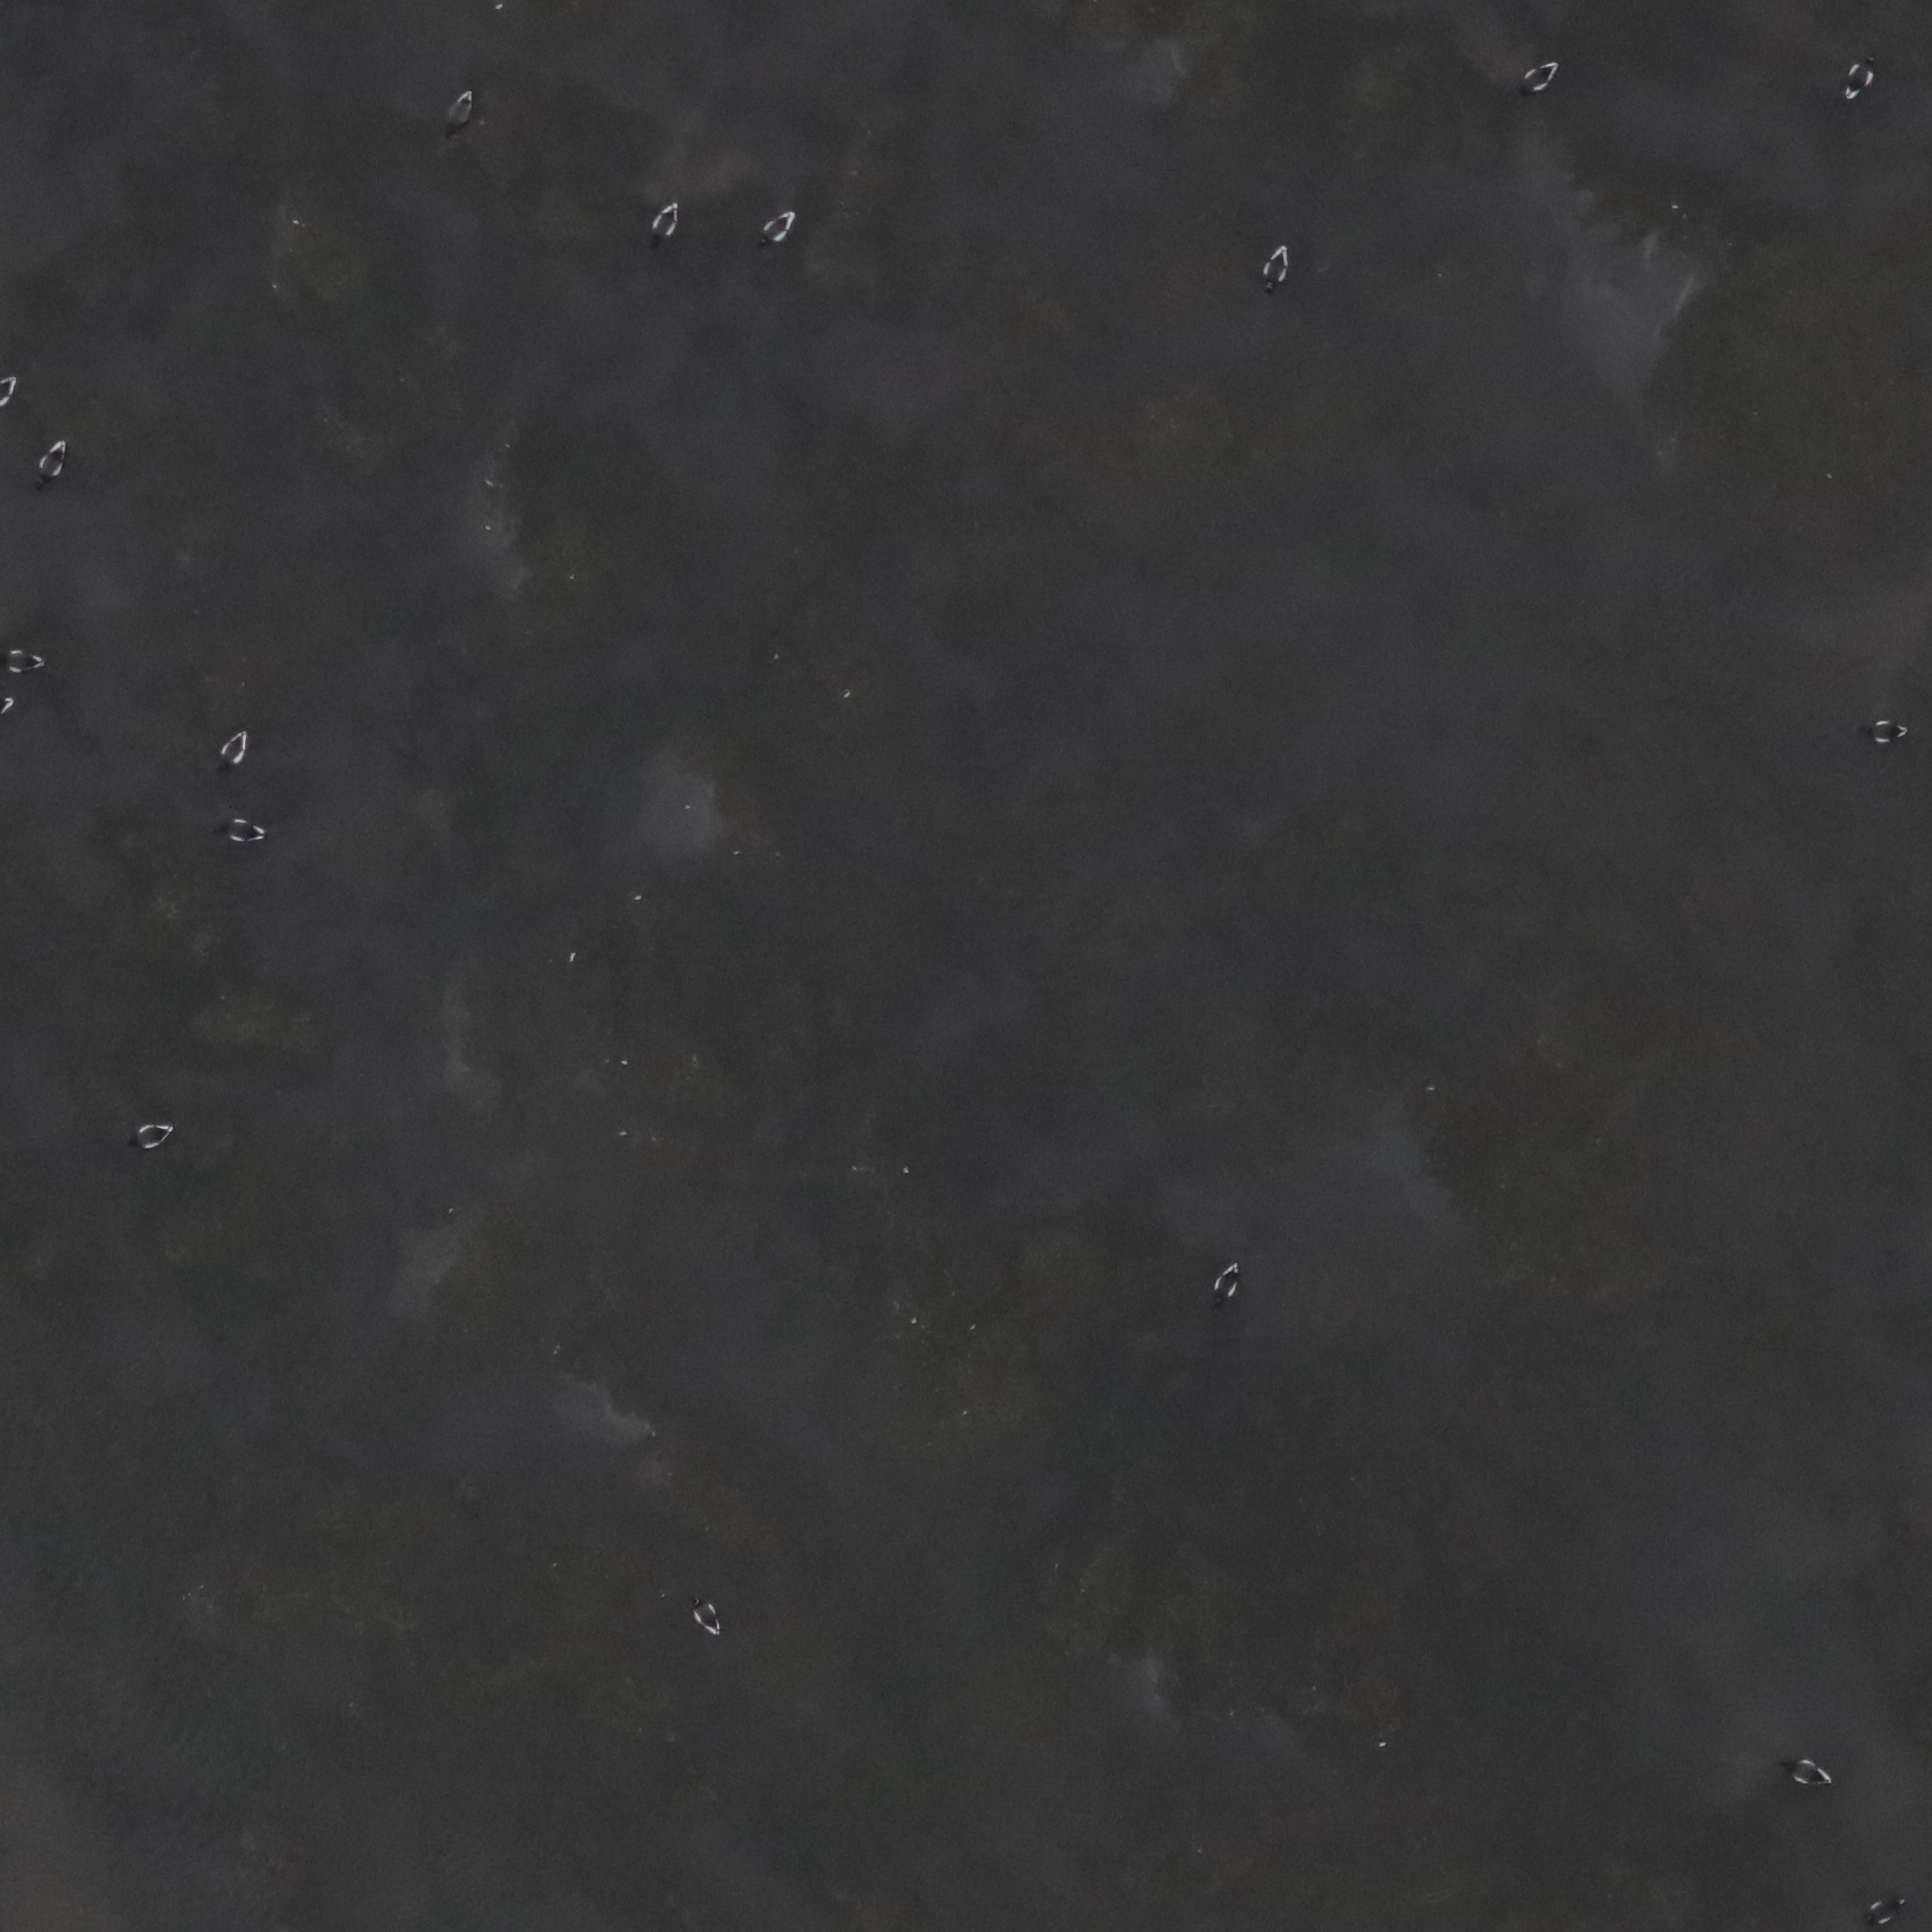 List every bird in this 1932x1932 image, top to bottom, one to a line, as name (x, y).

brant (1859, 78)
brant (1538, 80)
brant (461, 111)
brant (664, 225)
brant (776, 228)
brant (1274, 270)
brant (50, 464)
brant (19, 660)
brant (1887, 733)
brant (232, 752)
brant (242, 832)
brant (148, 1137)
brant (1226, 1284)
brant (706, 1615)
brant (1807, 1772)
brant (1885, 1913)